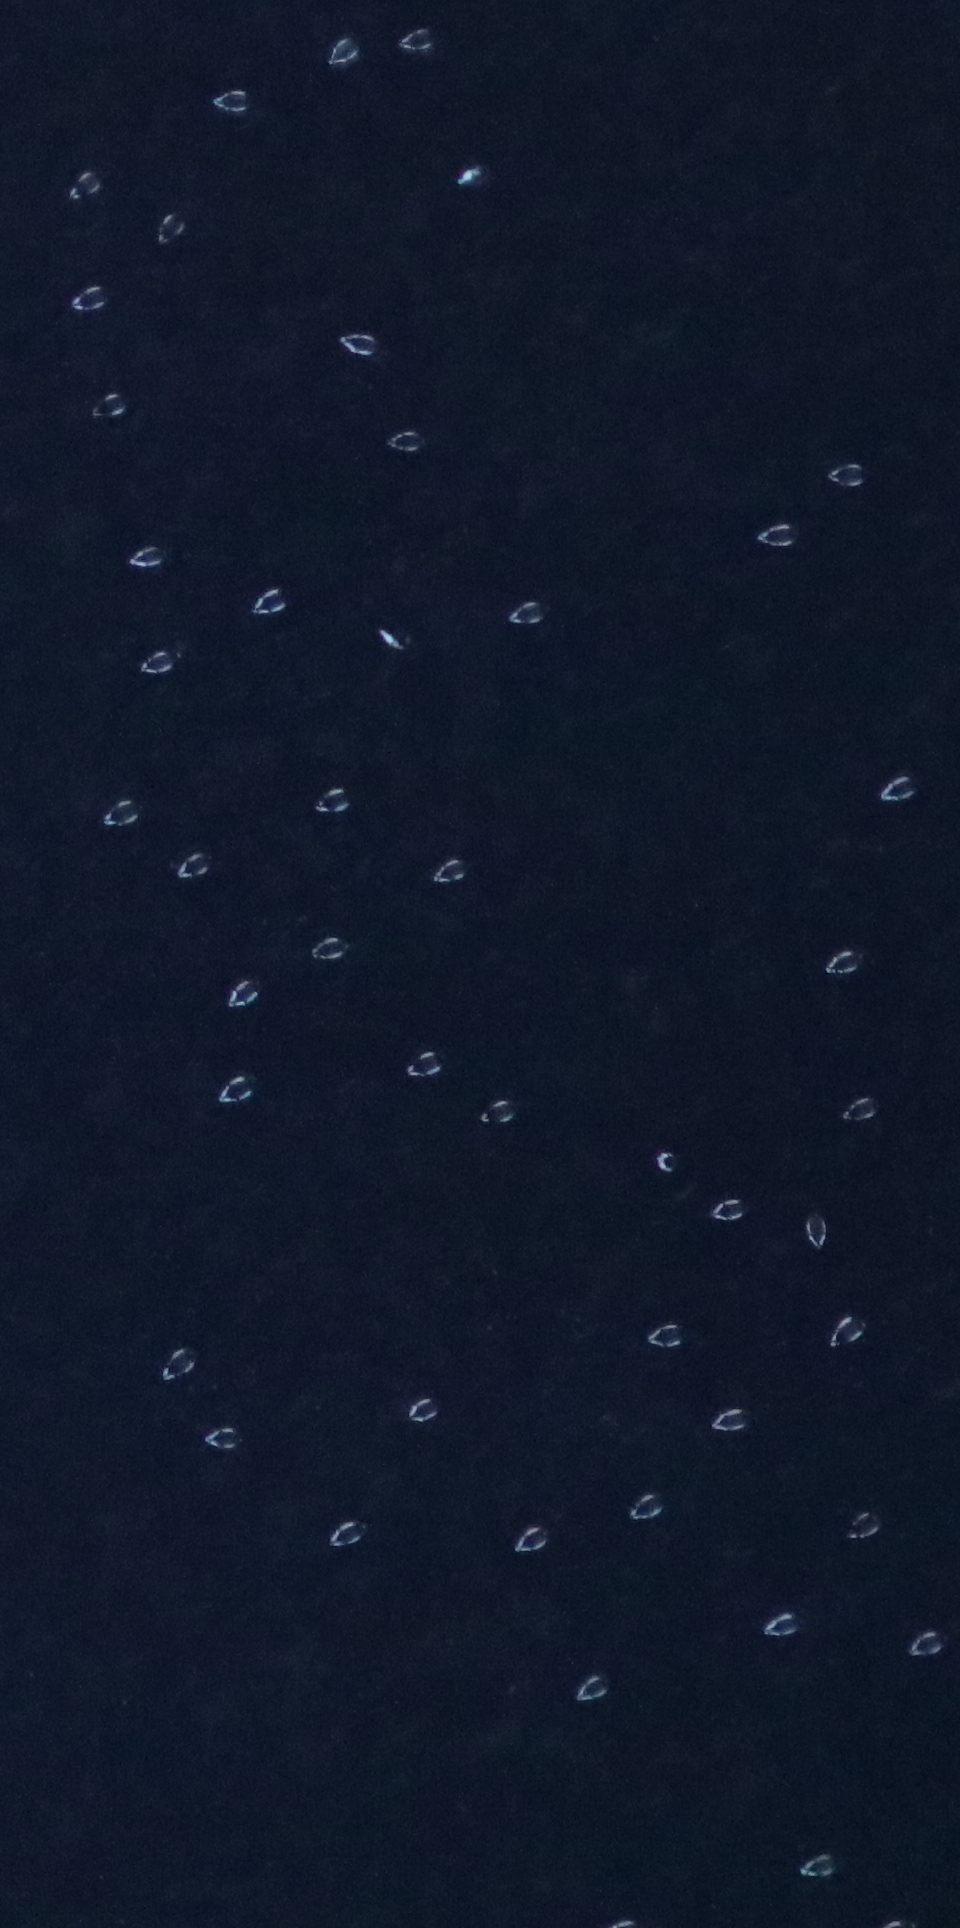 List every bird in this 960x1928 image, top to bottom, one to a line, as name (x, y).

brant (420, 39)
brant (343, 49)
brant (233, 102)
brant (475, 175)
brant (88, 183)
brant (172, 227)
brant (92, 298)
brant (362, 344)
brant (112, 406)
brant (407, 441)
brant (851, 475)
brant (778, 535)
brant (149, 554)
brant (272, 601)
brant (531, 611)
brant (398, 634)
brant (161, 661)
brant (904, 787)
brant (333, 802)
brant (123, 813)
brant (194, 864)
brant (452, 870)
brant (331, 948)
brant (848, 961)
brant (245, 991)
brant (425, 1065)
brant (236, 1090)
brant (861, 1110)
brant (502, 1113)
brant (671, 1161)
brant (732, 1211)
brant (815, 1225)
brant (848, 1331)
brant (668, 1335)
brant (179, 1365)
brant (425, 1410)
brant (734, 1420)
brant (225, 1436)
brant (648, 1508)
brant (863, 1521)
brant (349, 1535)
brant (534, 1538)
brant (784, 1620)
brant (930, 1642)
brant (595, 1688)
brant (822, 1865)